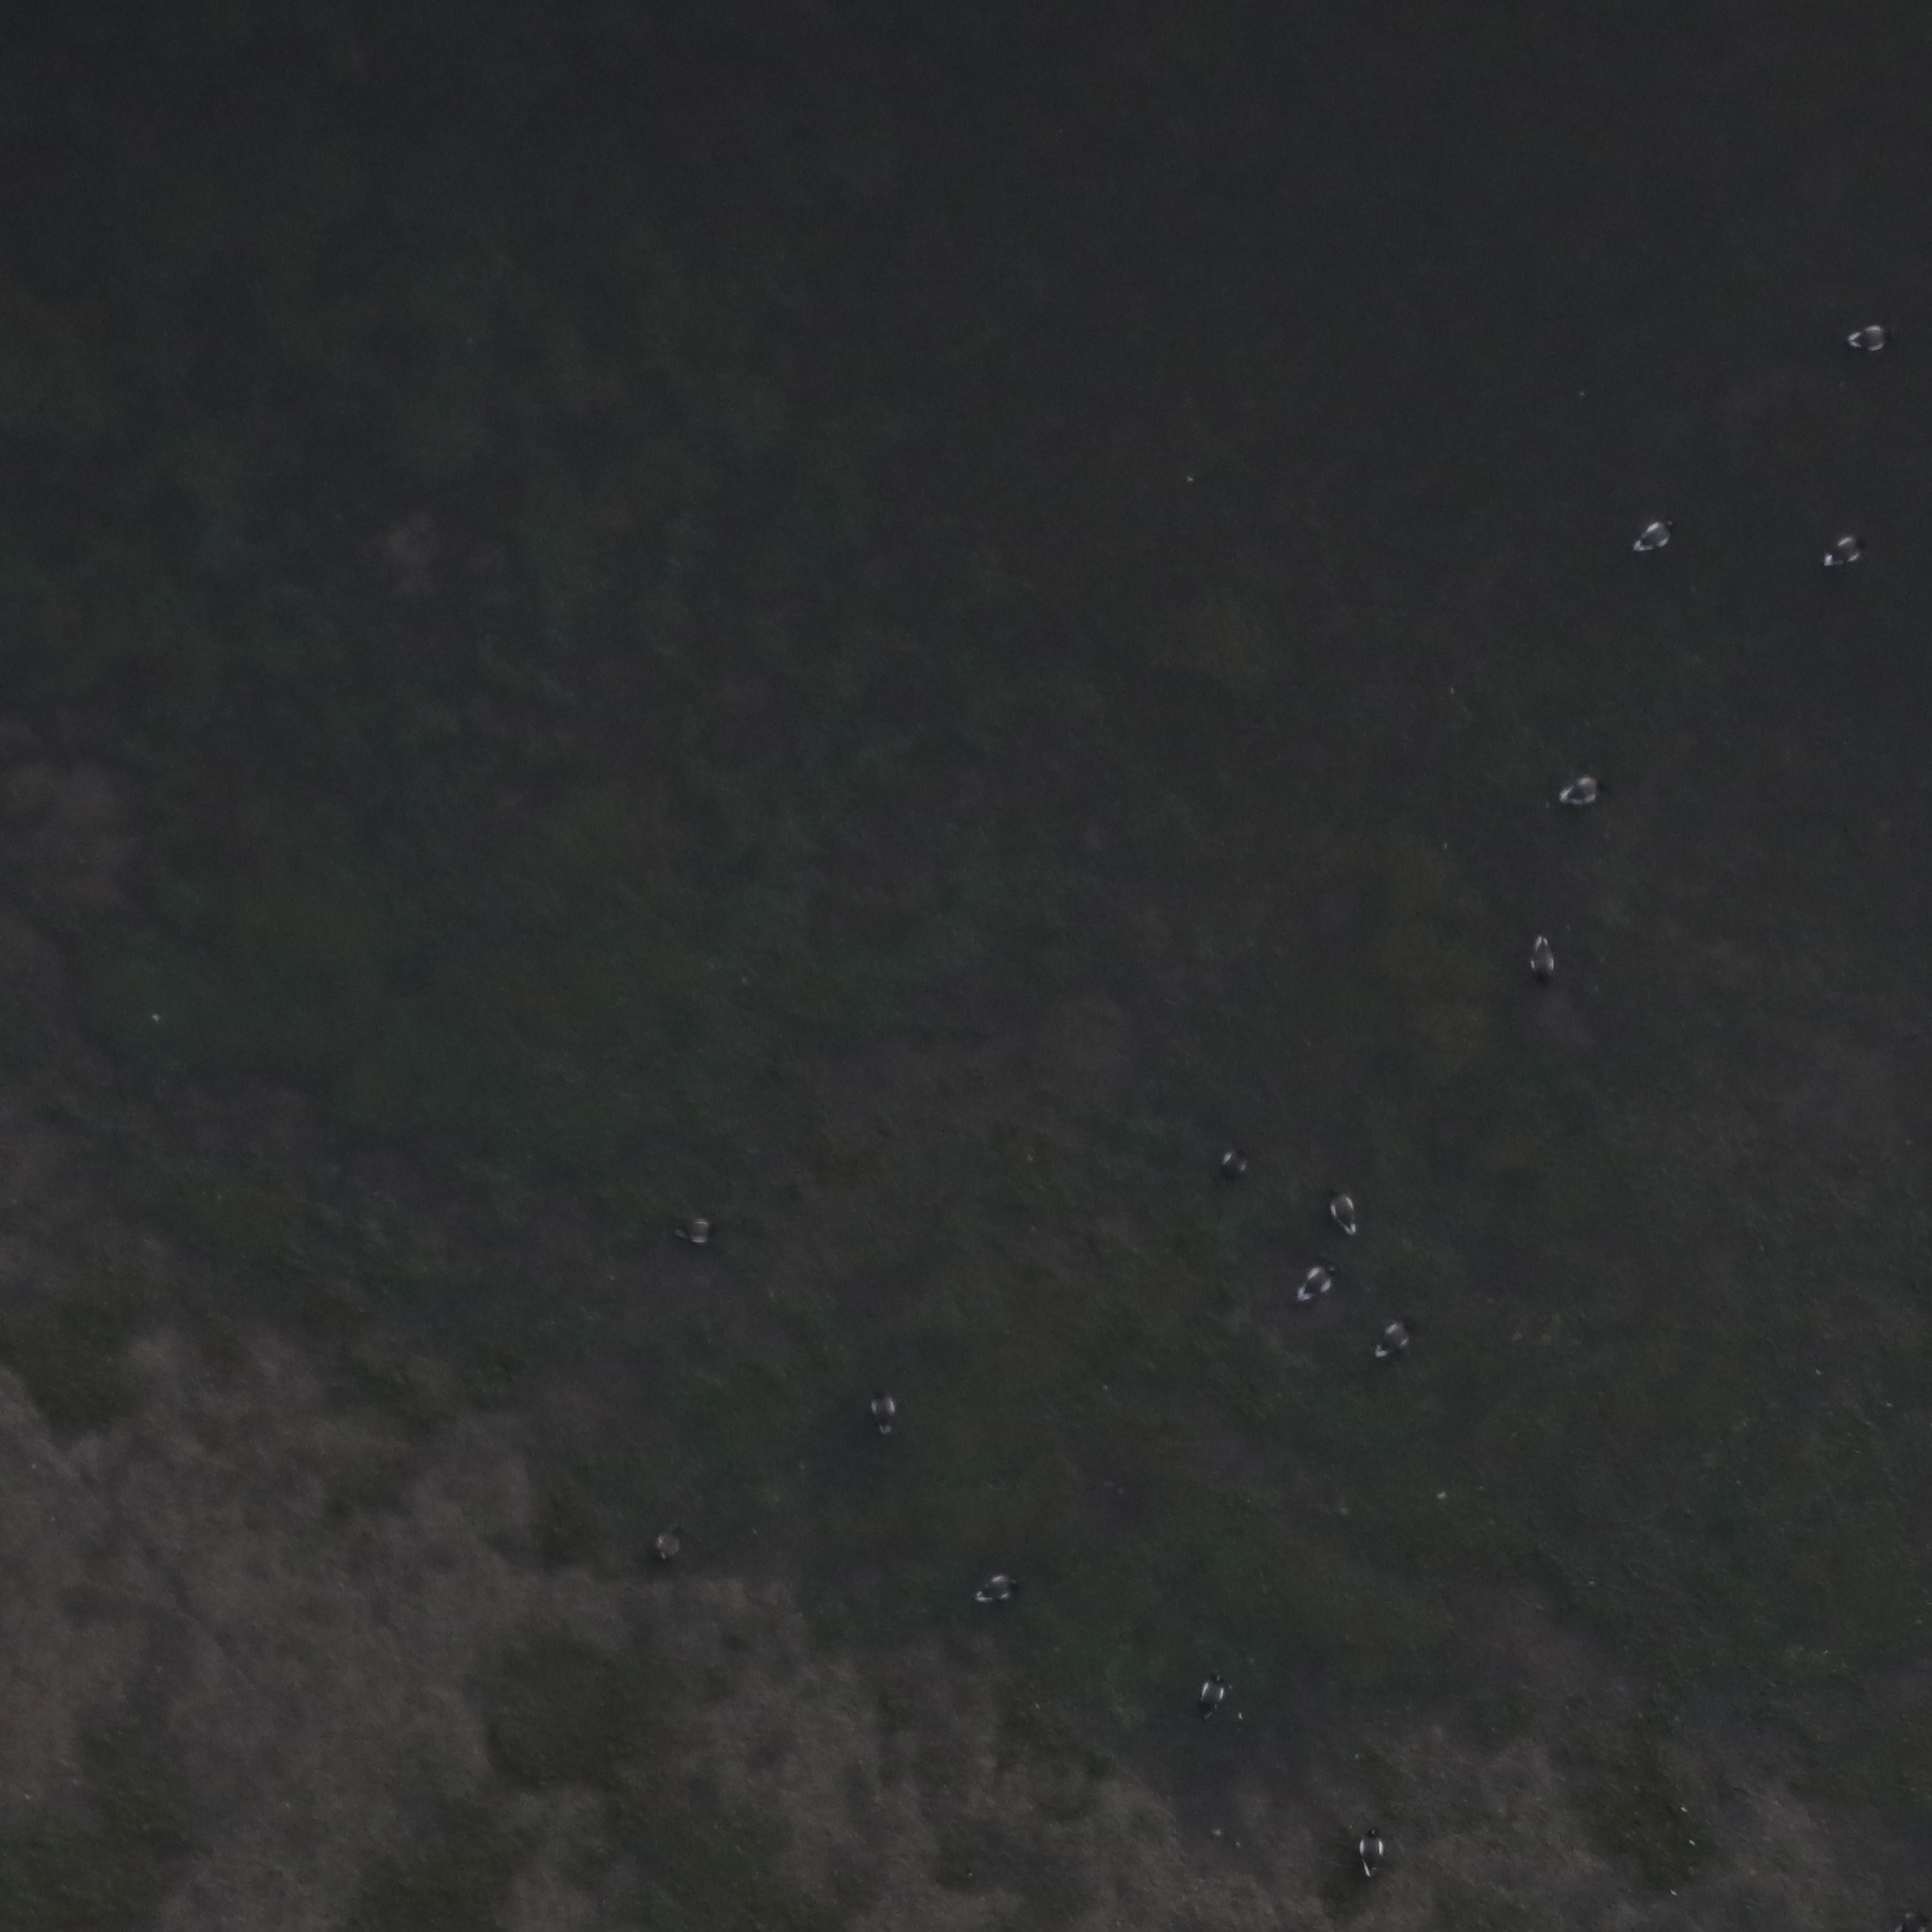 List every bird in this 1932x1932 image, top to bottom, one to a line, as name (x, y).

brant (1865, 340)
brant (1655, 536)
brant (1847, 550)
brant (1583, 790)
brant (1543, 960)
brant (1234, 1168)
brant (1345, 1212)
brant (697, 1230)
brant (1317, 1281)
brant (1393, 1339)
brant (885, 1409)
brant (670, 1545)
brant (998, 1589)
brant (1215, 1694)
brant (1370, 1849)
brant (1909, 1926)